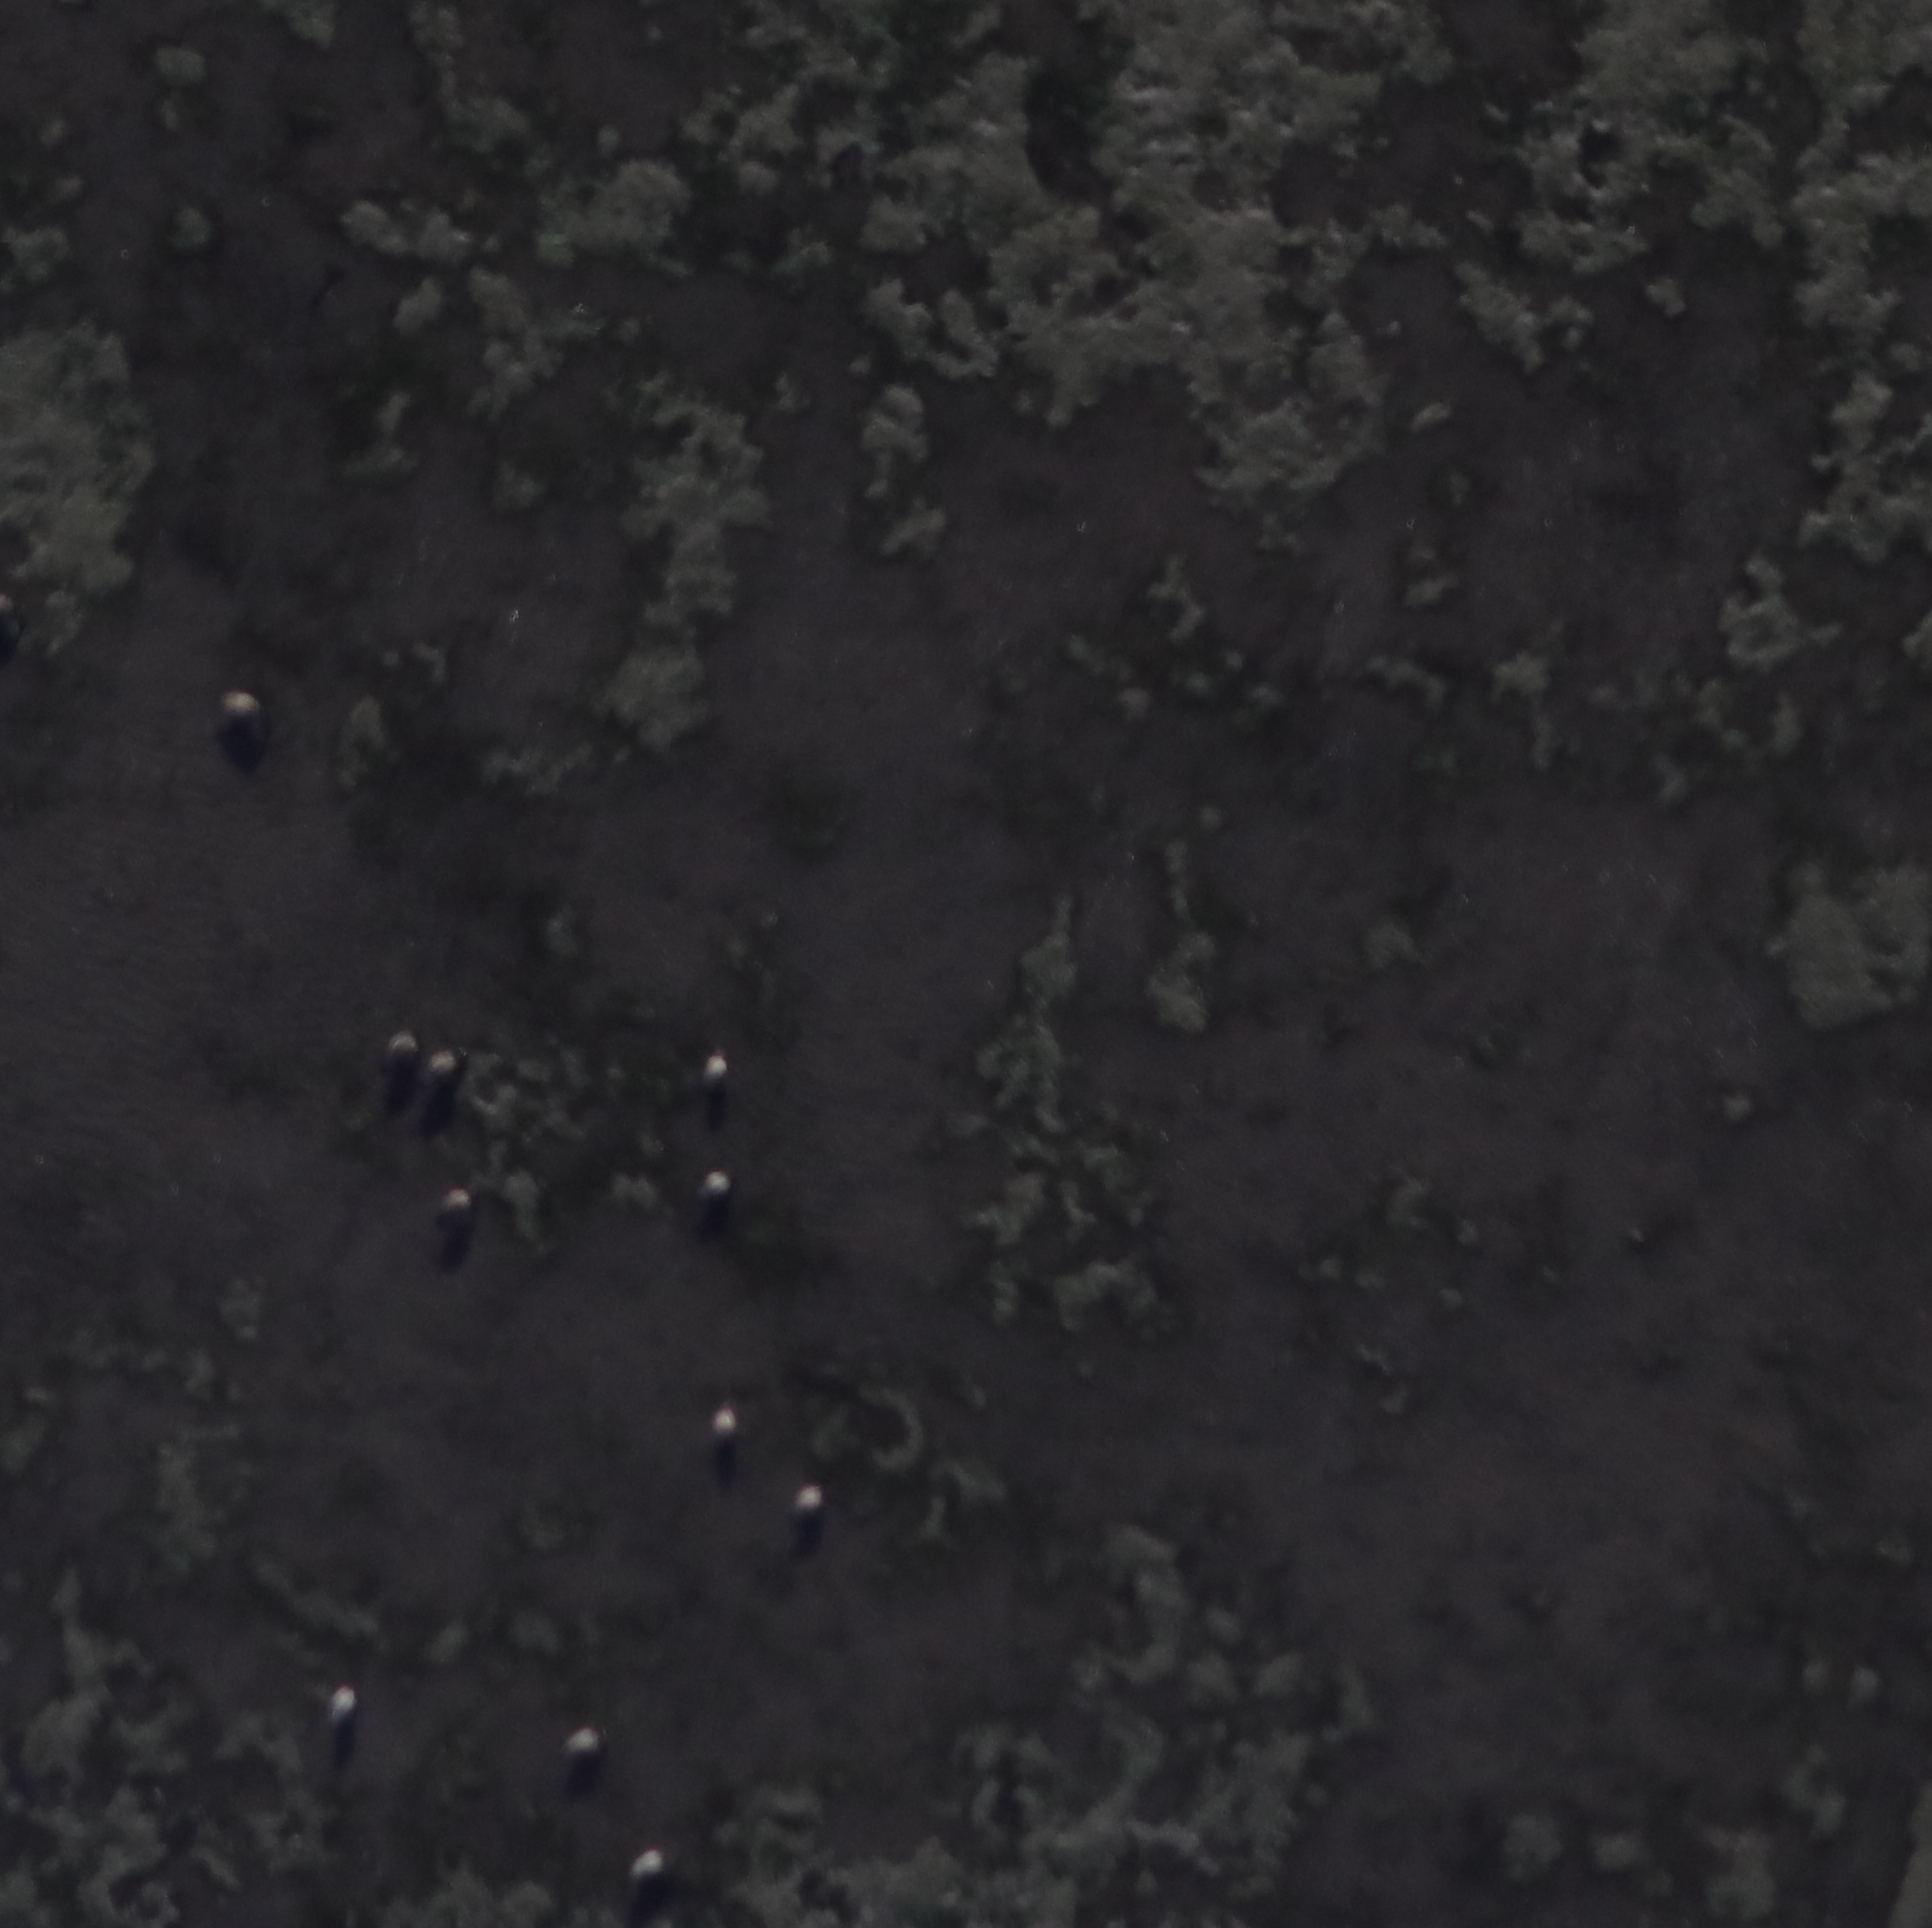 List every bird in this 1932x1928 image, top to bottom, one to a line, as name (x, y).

emperor goose (237, 705)
emperor goose (407, 1049)
emperor goose (452, 1063)
emperor goose (716, 1063)
emperor goose (715, 1181)
emperor goose (465, 1202)
emperor goose (732, 1425)
emperor goose (812, 1504)
emperor goose (348, 1698)
emperor goose (587, 1739)
emperor goose (658, 1859)